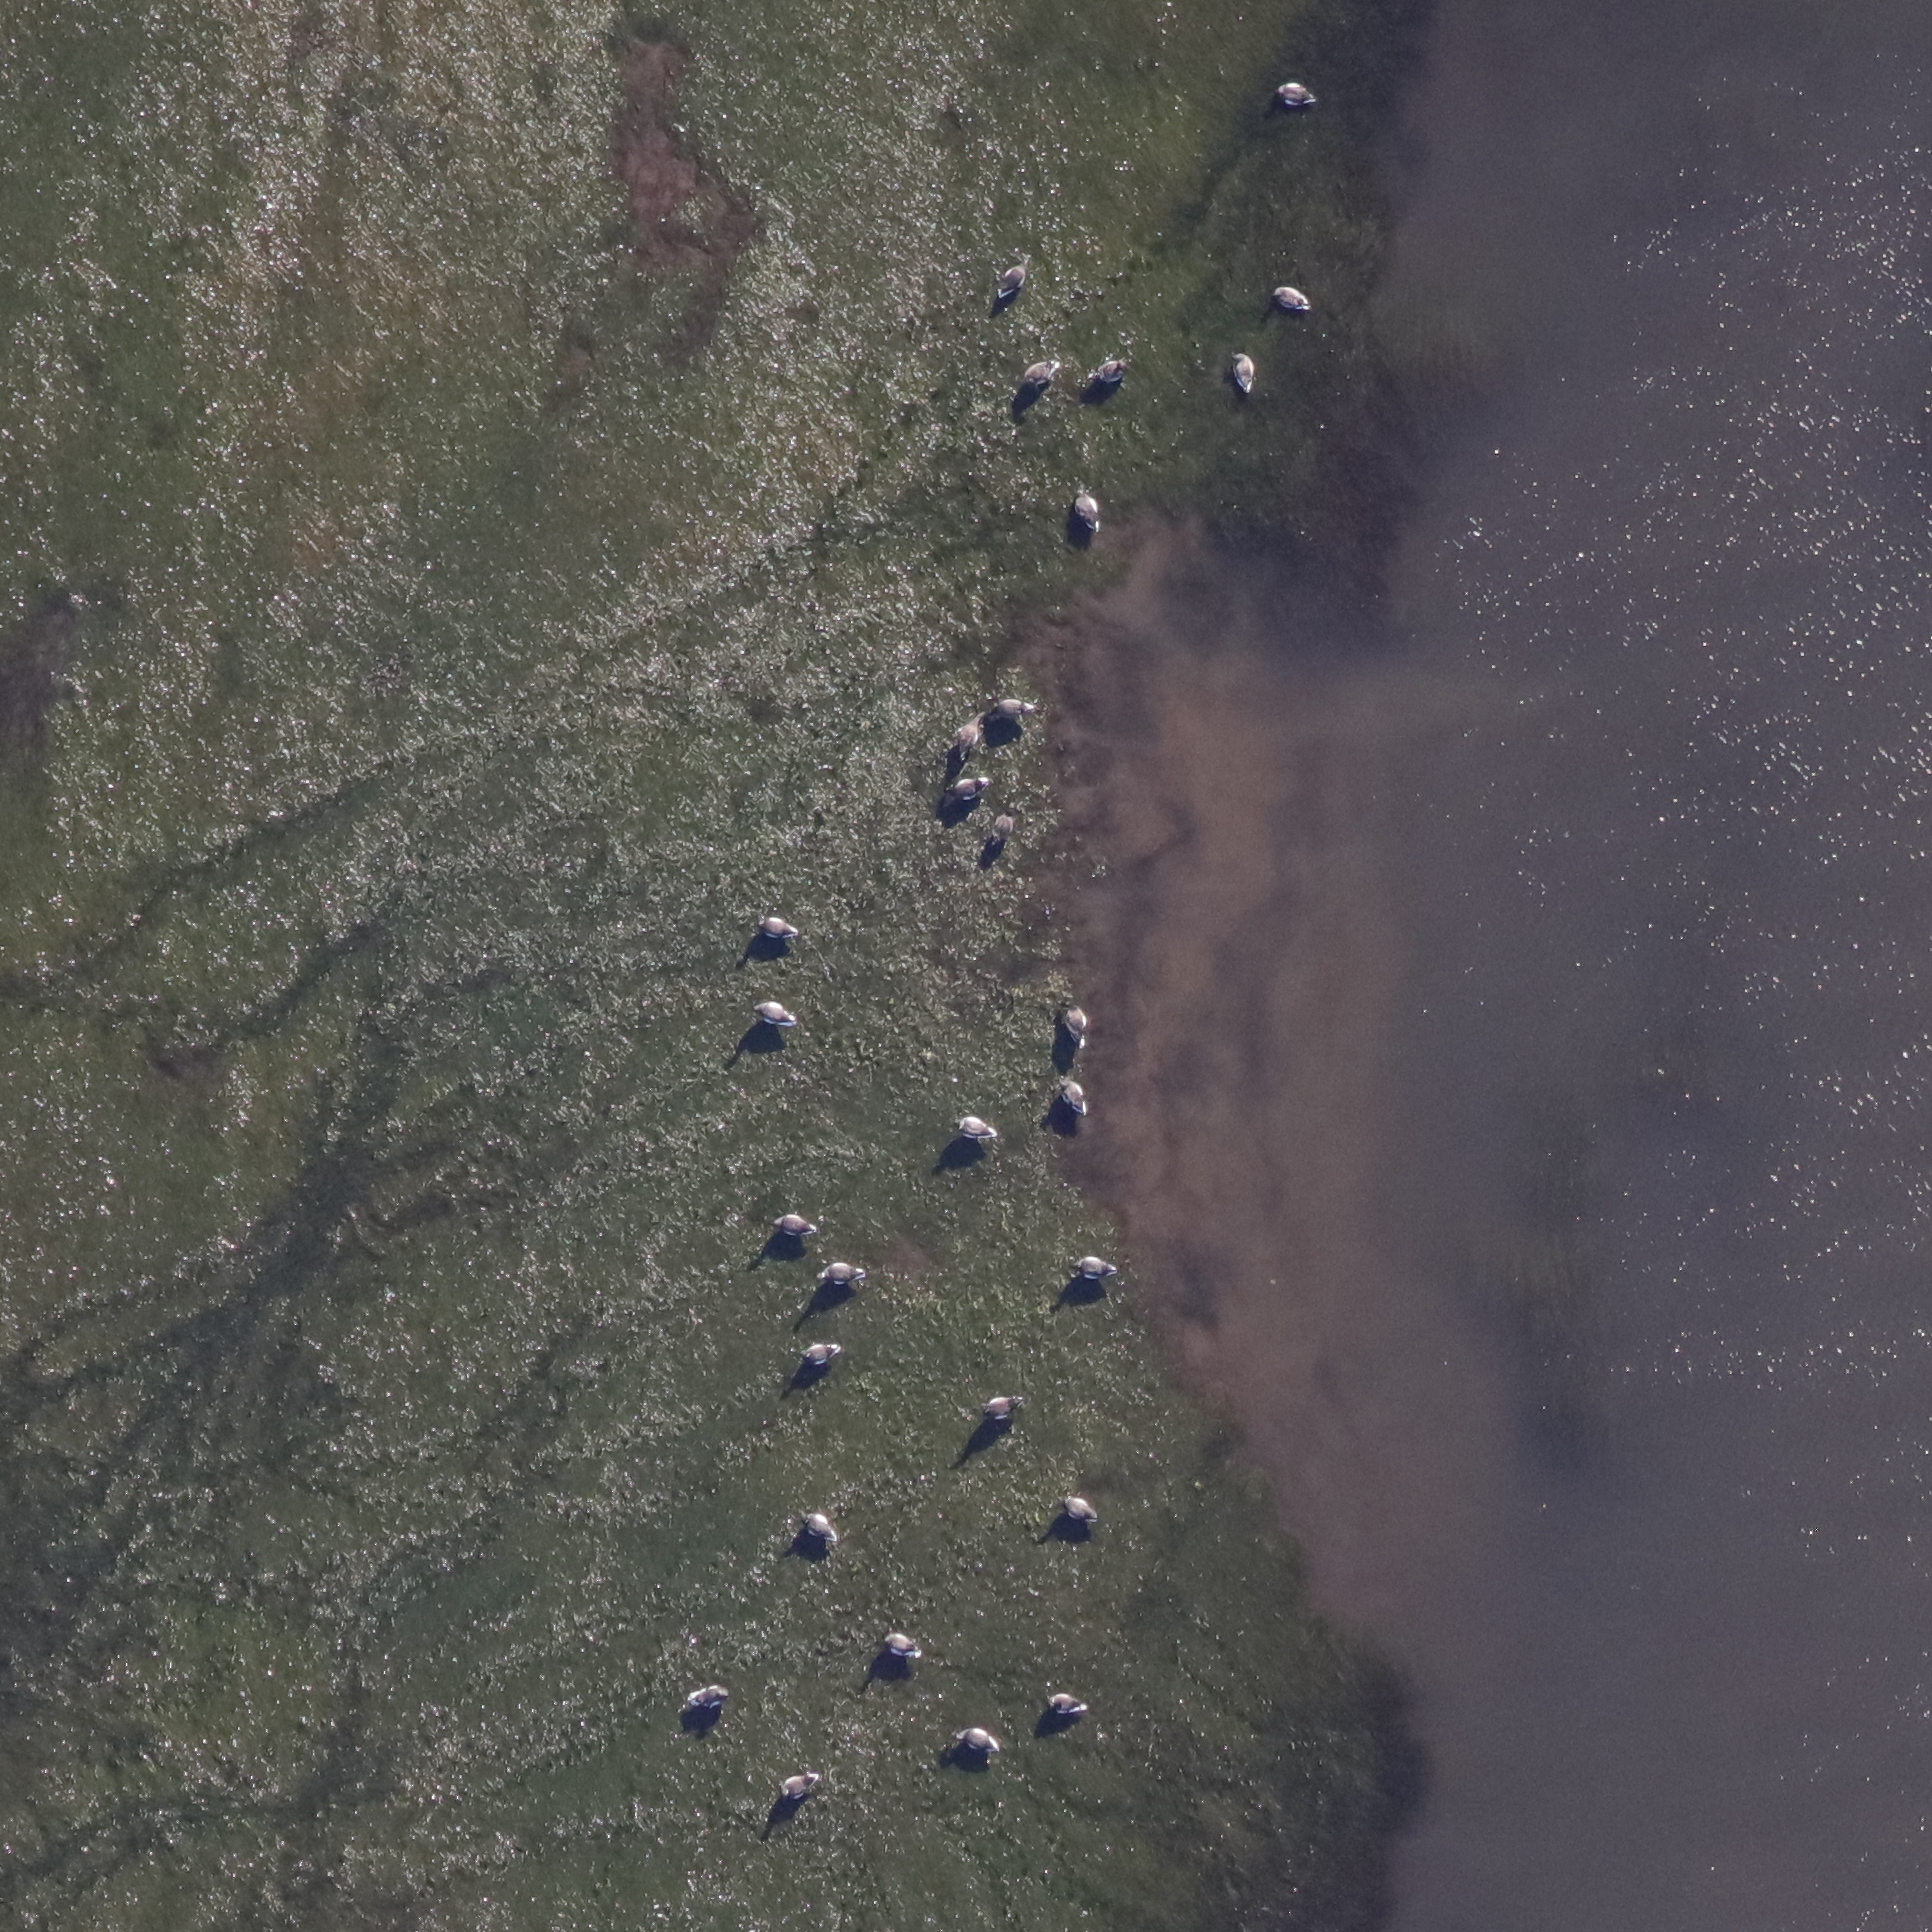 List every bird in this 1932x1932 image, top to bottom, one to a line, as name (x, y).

brant (1296, 96)
brant (1015, 278)
brant (1291, 299)
brant (1110, 367)
brant (1243, 371)
brant (1049, 374)
brant (1087, 508)
brant (1013, 709)
brant (965, 737)
brant (966, 781)
brant (1003, 828)
brant (775, 928)
brant (773, 1013)
brant (1077, 1025)
brant (1074, 1097)
brant (973, 1128)
brant (793, 1225)
brant (1095, 1267)
brant (842, 1274)
brant (819, 1354)
brant (1001, 1411)
brant (1079, 1509)
brant (819, 1528)
brant (903, 1643)
brant (716, 1693)
brant (1066, 1703)
brant (979, 1741)
brant (799, 1786)